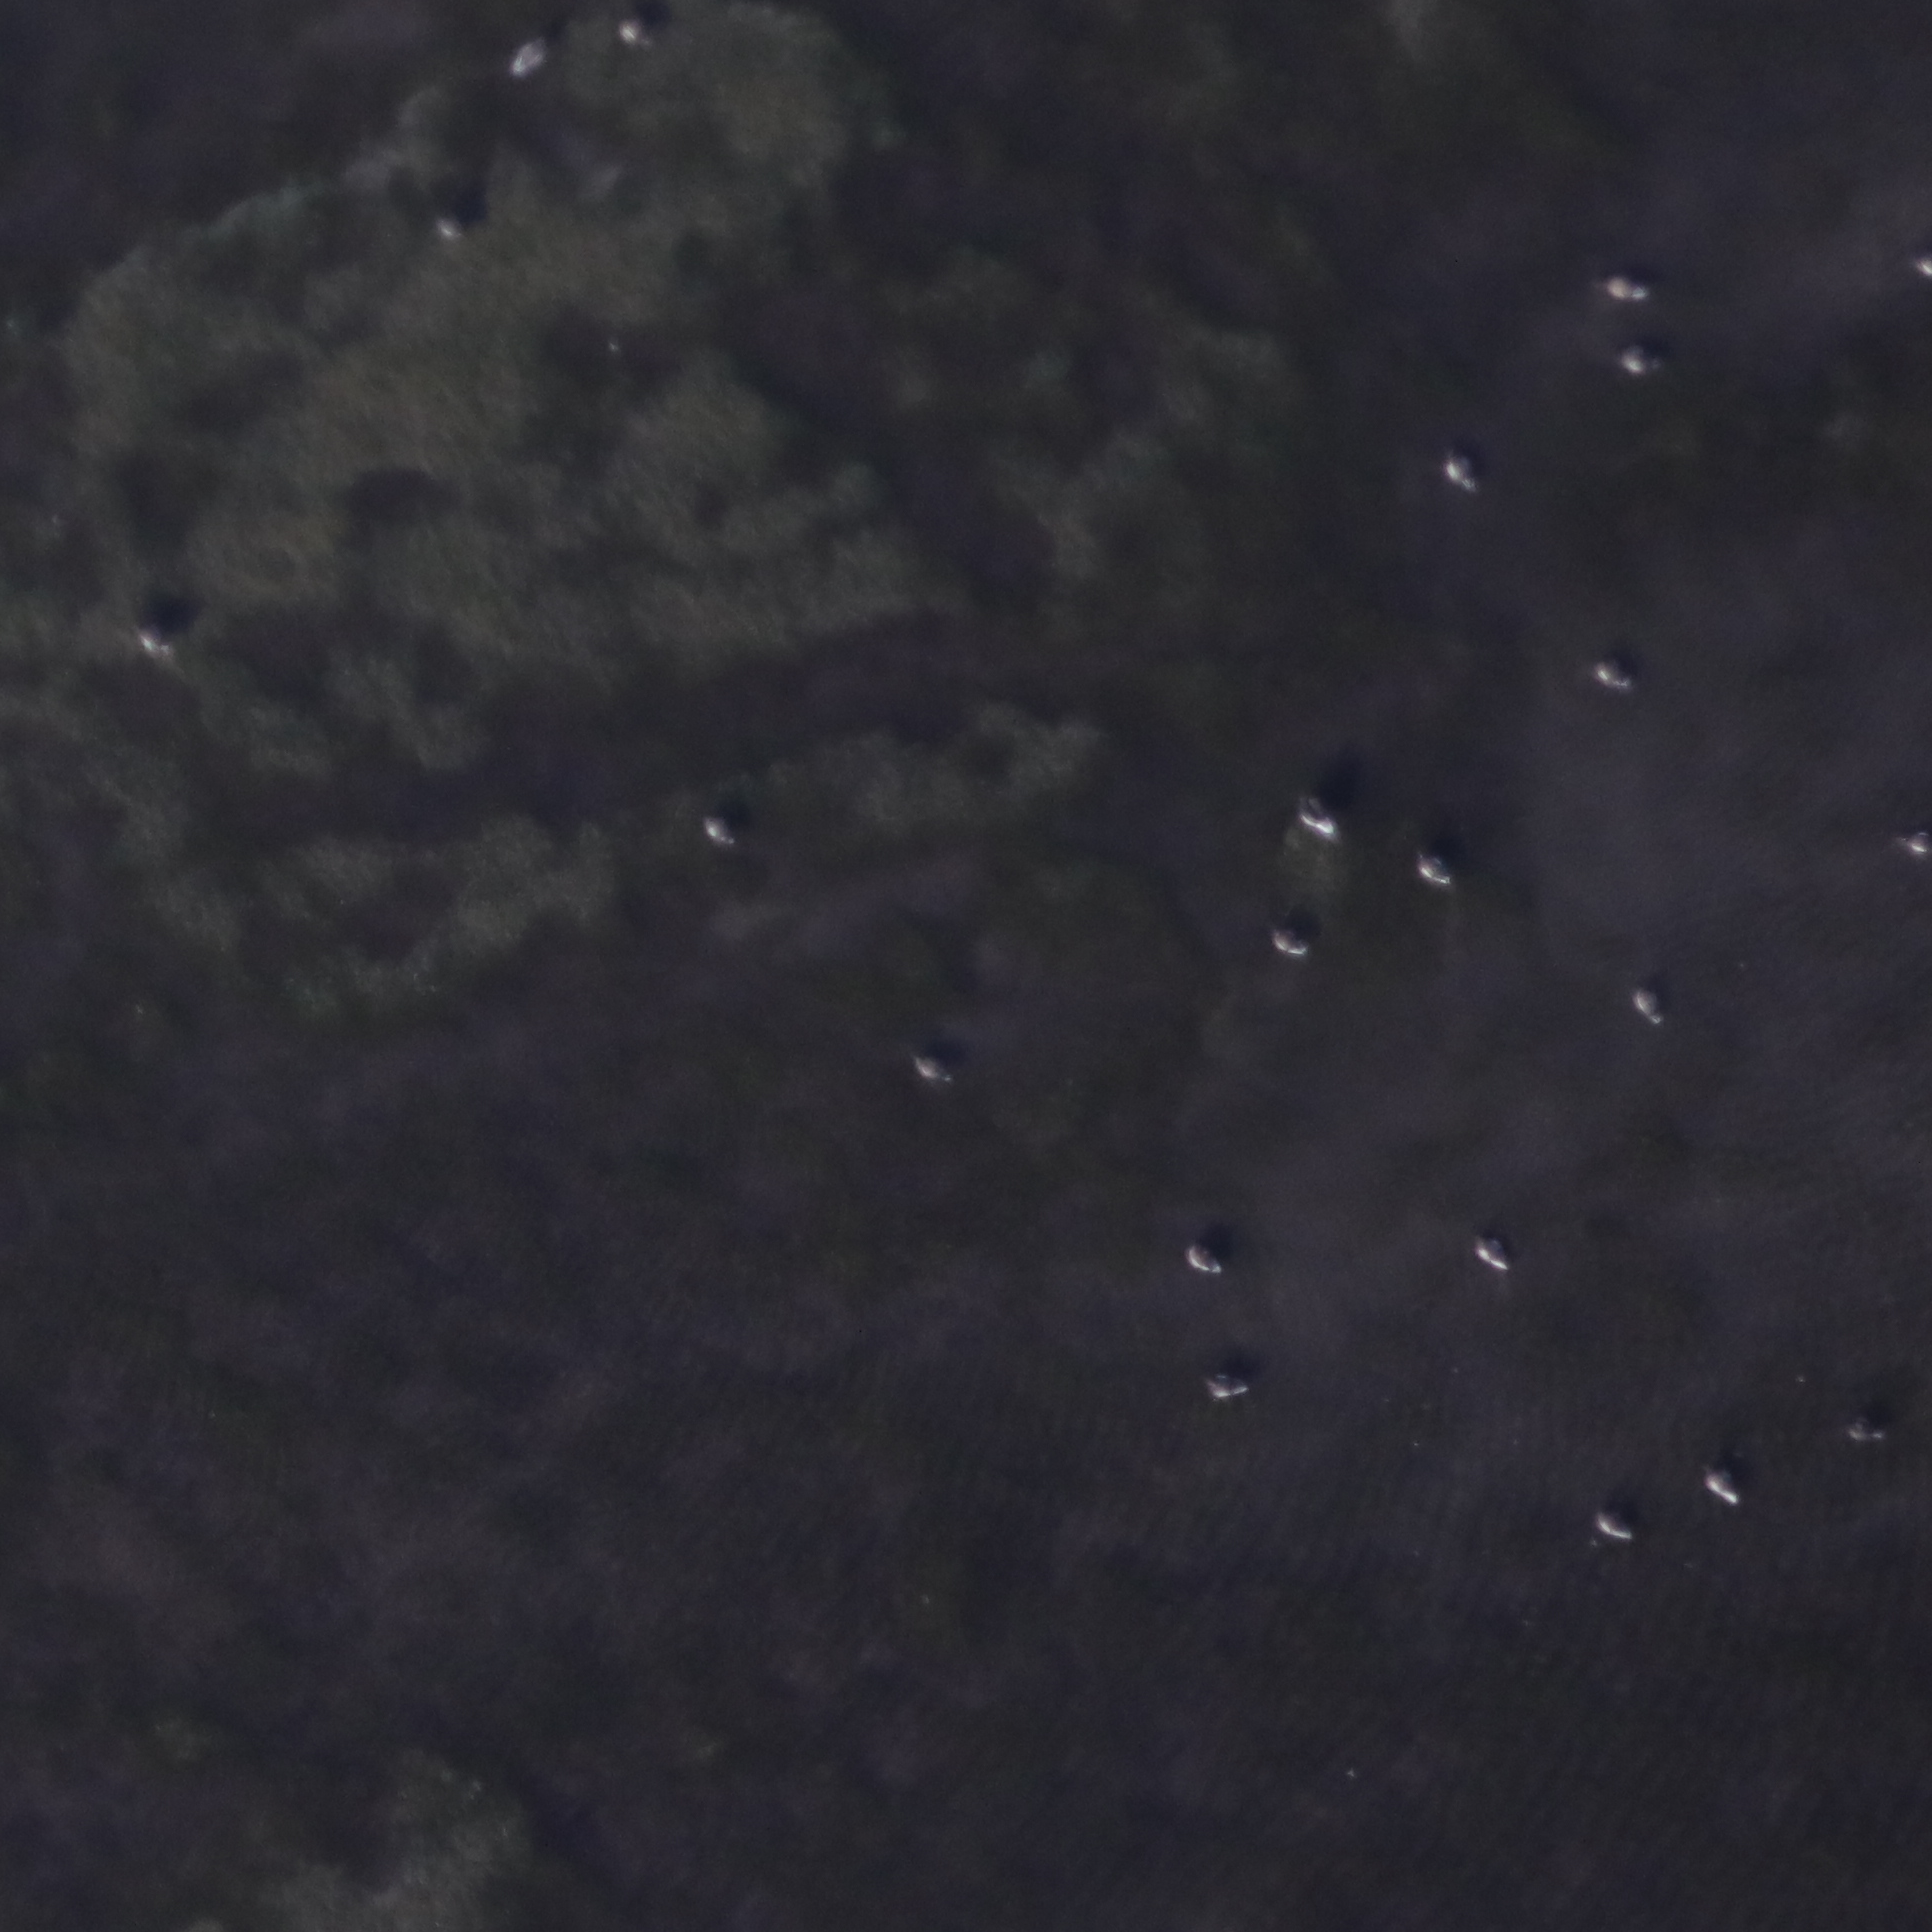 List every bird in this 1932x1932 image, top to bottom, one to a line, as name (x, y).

brant (628, 25)
brant (530, 46)
brant (455, 229)
brant (1626, 290)
brant (1645, 364)
brant (1464, 469)
brant (158, 637)
brant (1613, 671)
brant (1318, 818)
brant (720, 834)
brant (1918, 841)
brant (1434, 867)
brant (1287, 940)
brant (1649, 1005)
brant (928, 1069)
brant (1497, 1248)
brant (1200, 1255)
brant (1217, 1385)
brant (1865, 1428)
brant (1721, 1484)
brant (1610, 1521)